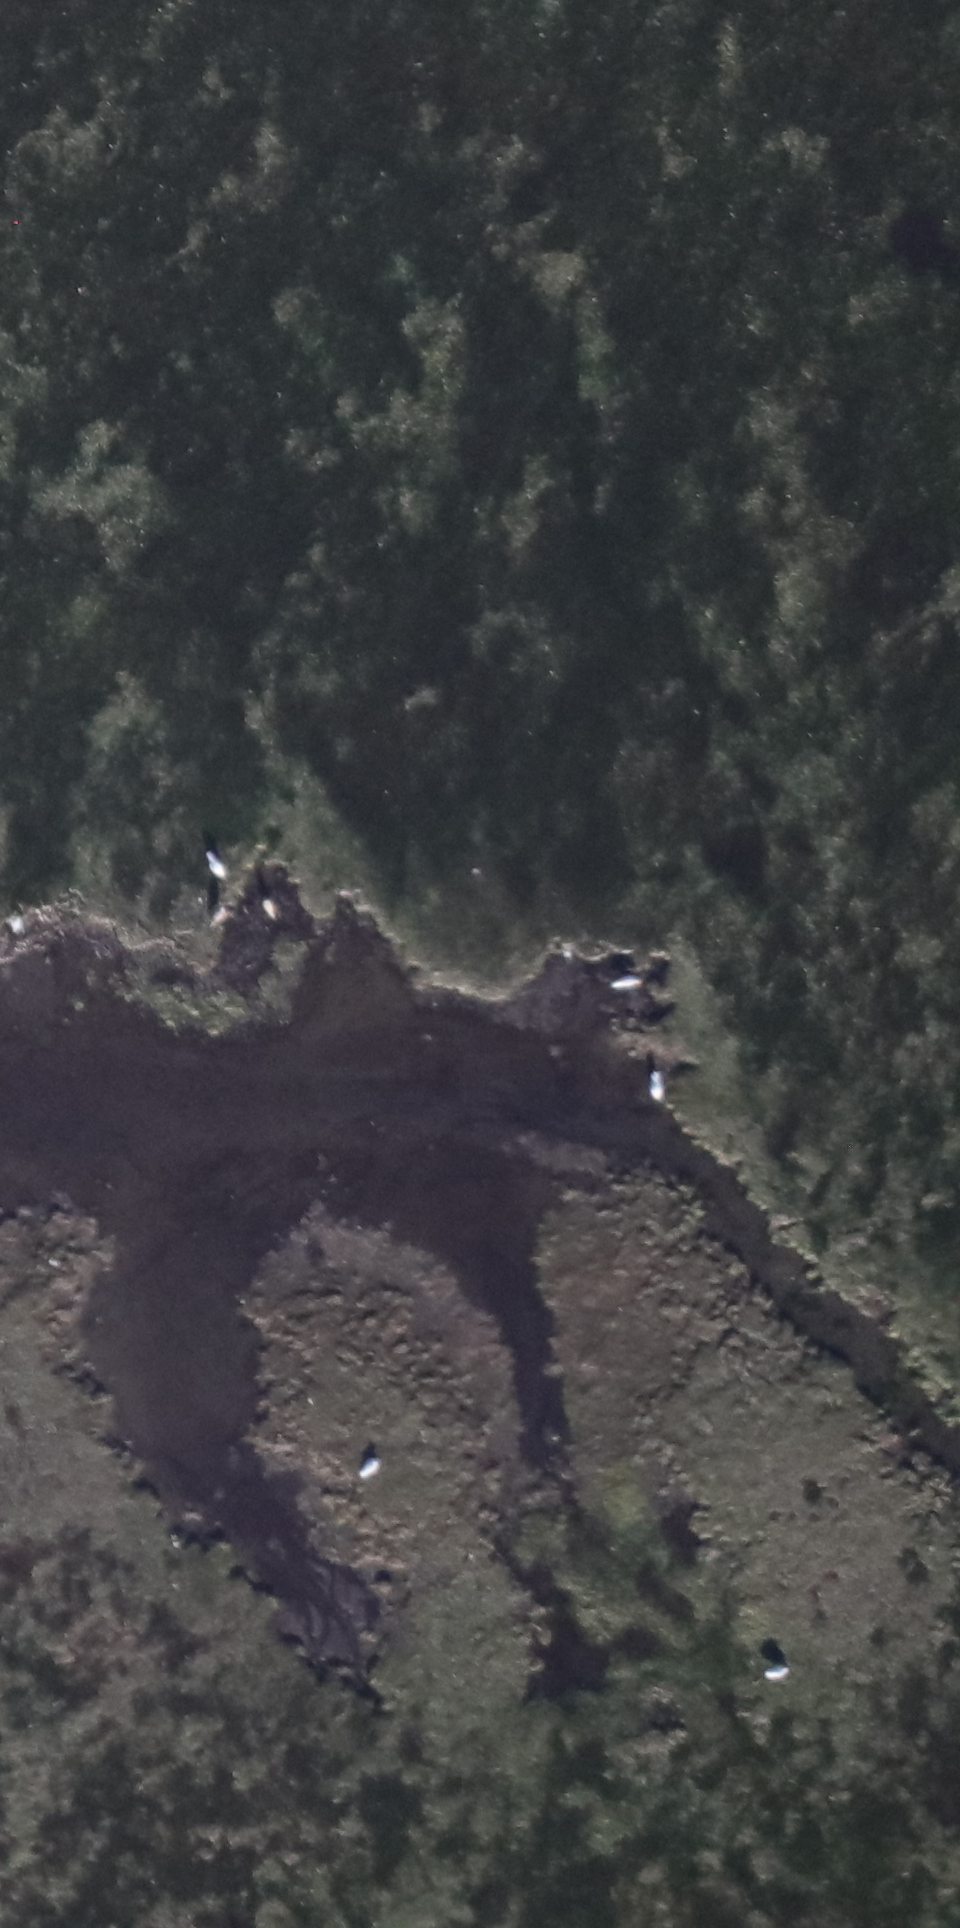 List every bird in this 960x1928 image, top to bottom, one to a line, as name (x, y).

gull (216, 866)
gull (272, 910)
gull (221, 913)
gull (15, 924)
gull (621, 983)
gull (657, 1087)
gull (371, 1467)
gull (777, 1670)